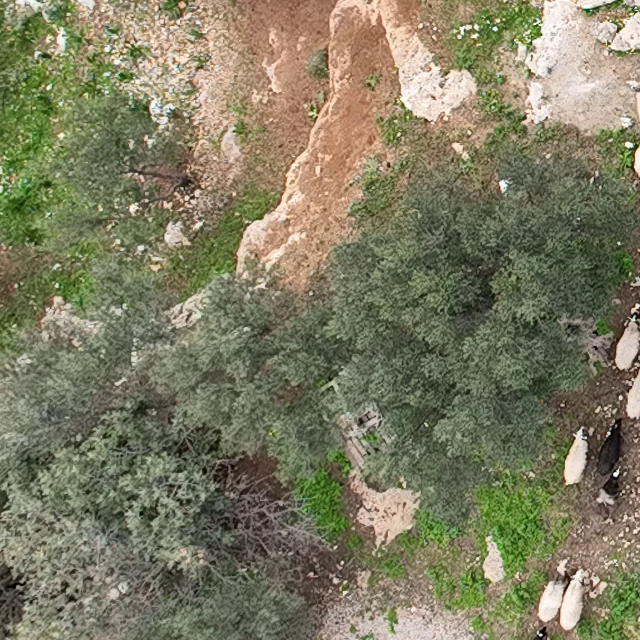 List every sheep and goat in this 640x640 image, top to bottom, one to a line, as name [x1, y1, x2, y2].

sheep [630, 82, 639, 126]
sheep [633, 122, 639, 179]
sheep [614, 314, 639, 371]
sheep [625, 361, 639, 419]
sheep [597, 418, 624, 474]
sheep [563, 427, 590, 488]
sheep [598, 466, 620, 506]
sheep [536, 556, 570, 622]
sheep [559, 569, 585, 631]